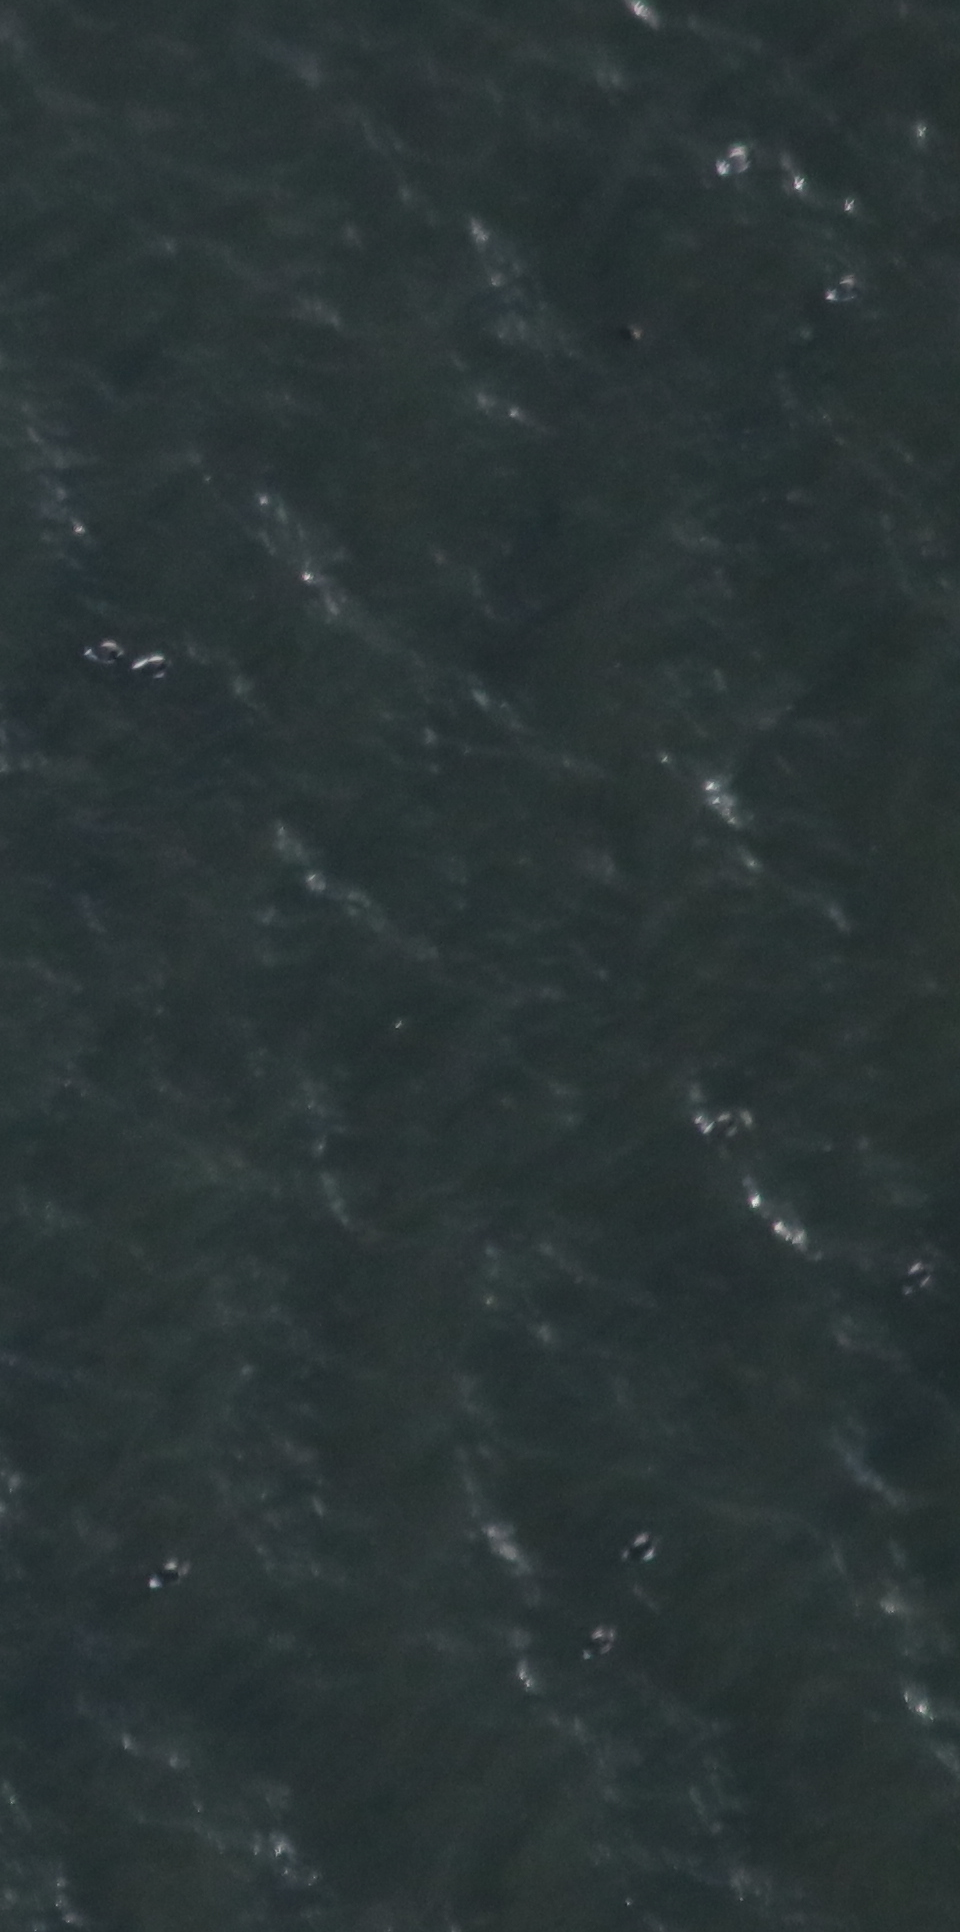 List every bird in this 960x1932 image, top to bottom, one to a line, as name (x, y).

brant (737, 158)
brant (842, 294)
other bird (627, 336)
brant (104, 653)
brant (156, 666)
brant (726, 1126)
brant (916, 1278)
brant (640, 1547)
brant (167, 1577)
brant (596, 1641)